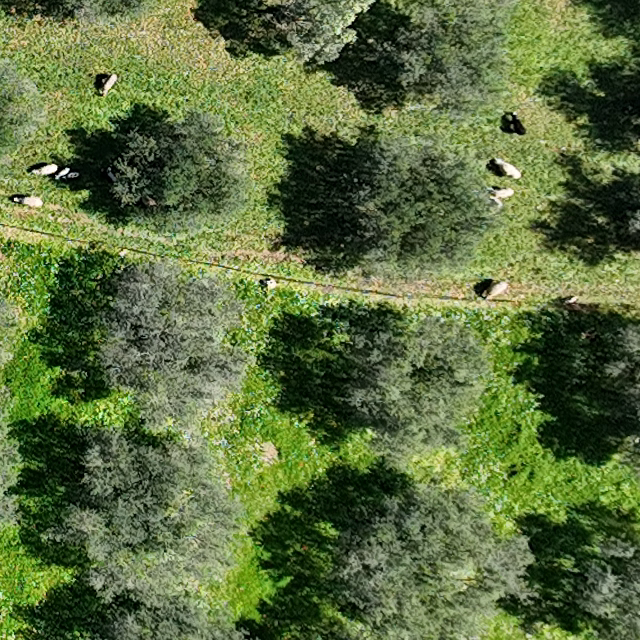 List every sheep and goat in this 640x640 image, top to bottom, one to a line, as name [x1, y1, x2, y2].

sheep [102, 73, 116, 98]
sheep [509, 112, 526, 135]
sheep [496, 158, 521, 180]
sheep [32, 163, 58, 175]
sheep [54, 168, 69, 181]
sheep [68, 173, 79, 178]
sheep [487, 187, 514, 199]
sheep [14, 196, 43, 209]
sheep [483, 281, 507, 300]